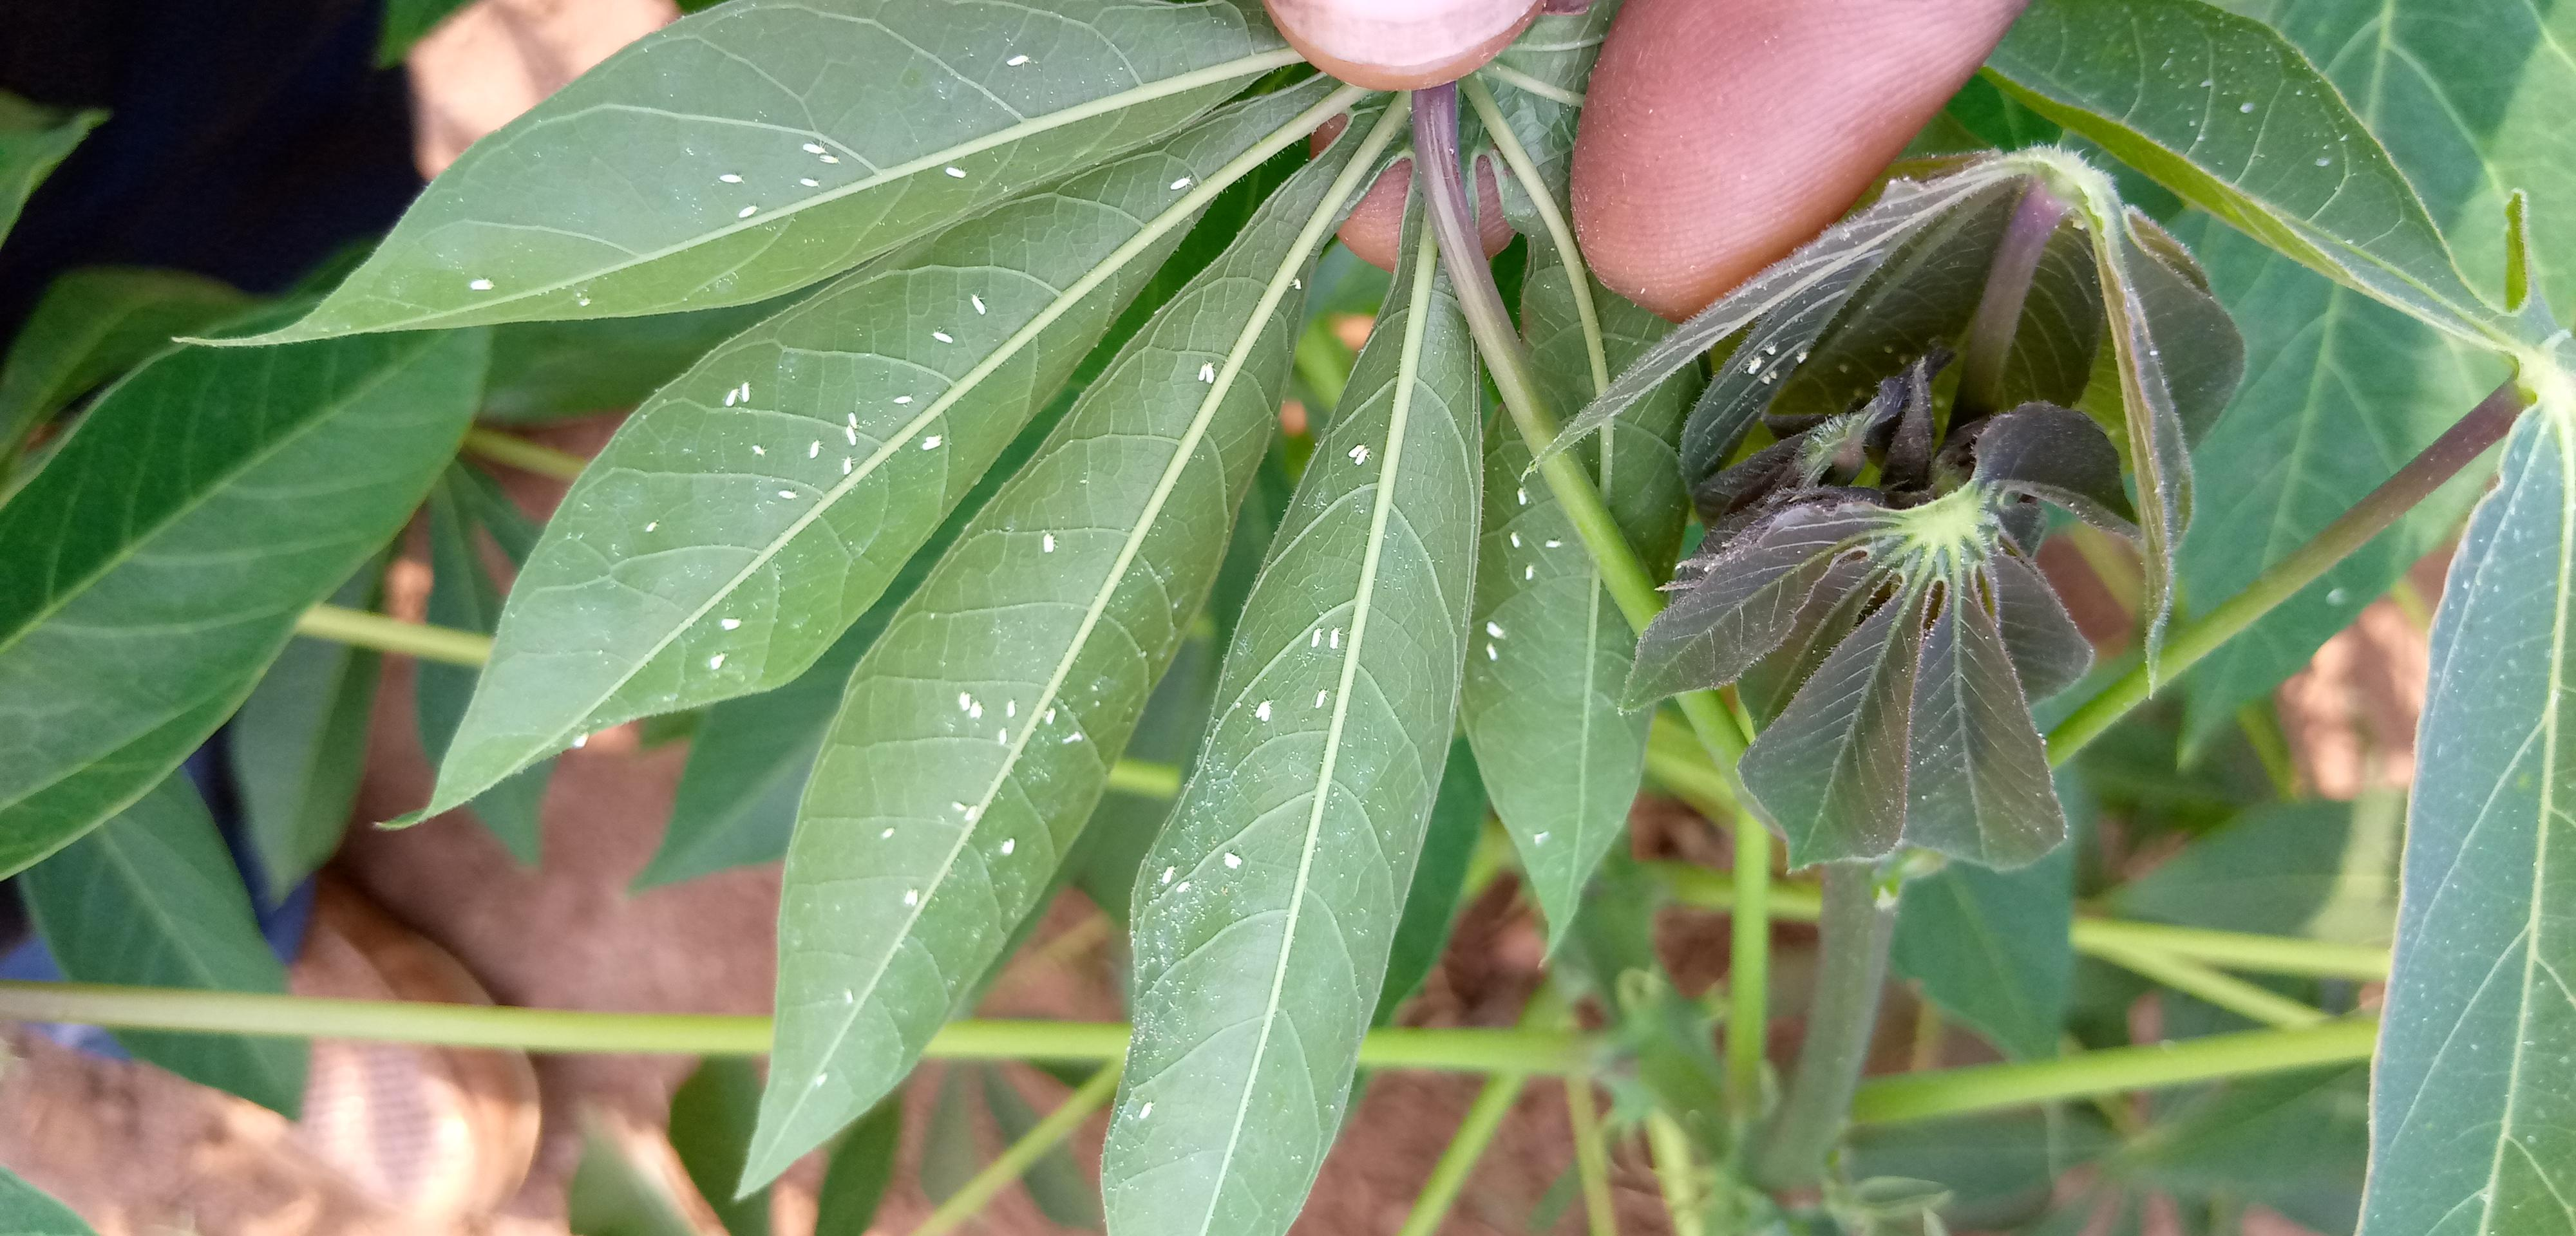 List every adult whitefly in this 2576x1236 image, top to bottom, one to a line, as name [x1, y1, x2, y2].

whitefly [1005, 53, 1030, 66]
whitefly [801, 141, 826, 154]
whitefly [817, 153, 842, 165]
whitefly [943, 165, 970, 182]
whitefly [717, 173, 744, 185]
whitefly [1168, 174, 1197, 192]
whitefly [798, 176, 820, 189]
whitefly [737, 201, 761, 220]
whitefly [468, 276, 495, 293]
whitefly [1292, 276, 1304, 293]
whitefly [968, 290, 992, 318]
whitefly [578, 295, 592, 308]
whitefly [929, 328, 957, 347]
whitefly [1763, 342, 1777, 355]
whitefly [2148, 349, 2159, 357]
whitefly [1794, 350, 1808, 366]
whitefly [1754, 355, 1765, 370]
whitefly [1745, 357, 1756, 375]
whitefly [1206, 362, 1217, 384]
whitefly [1197, 362, 1207, 385]
whitefly [1768, 370, 1778, 380]
whitefly [1757, 374, 1772, 386]
whitefly [741, 380, 752, 404]
whitefly [724, 384, 739, 408]
whitefly [891, 392, 916, 407]
whitefly [848, 410, 860, 429]
whitefly [846, 424, 858, 447]
whitefly [924, 434, 945, 443]
whitefly [808, 437, 821, 460]
whitefly [750, 442, 766, 458]
whitefly [922, 442, 942, 451]
whitefly [1348, 442, 1366, 460]
whitefly [1355, 447, 1368, 466]
whitefly [841, 454, 857, 475]
whitefly [1514, 484, 1531, 507]
whitefly [776, 488, 799, 501]
whitefly [643, 517, 661, 537]
whitefly [1509, 529, 1522, 550]
whitefly [1041, 532, 1057, 556]
whitefly [1541, 537, 1563, 548]
whitefly [1522, 562, 1536, 582]
whitefly [721, 615, 744, 632]
whitefly [1482, 619, 1508, 641]
whitefly [1327, 624, 1343, 651]
whitefly [1307, 626, 1323, 648]
whitefly [1484, 641, 1500, 662]
whitefly [708, 650, 728, 671]
whitefly [1314, 684, 1329, 712]
whitefly [958, 688, 965, 706]
whitefly [964, 692, 971, 711]
whitefly [1007, 697, 1018, 718]
whitefly [971, 698, 976, 718]
whitefly [1253, 699, 1263, 720]
whitefly [1263, 701, 1272, 722]
whitefly [976, 704, 985, 721]
whitefly [1044, 705, 1057, 727]
whitefly [998, 726, 1010, 747]
whitefly [1061, 728, 1084, 745]
whitefly [572, 730, 591, 751]
whitefly [949, 798, 966, 812]
whitefly [964, 803, 978, 823]
whitefly [880, 823, 896, 840]
whitefly [1531, 828, 1550, 848]
whitefly [1008, 836, 1016, 855]
whitefly [1002, 839, 1009, 854]
whitefly [1222, 851, 1243, 866]
whitefly [1223, 857, 1237, 871]
whitefly [1160, 862, 1177, 885]
whitefly [1174, 877, 1191, 895]
whitefly [904, 887, 911, 906]
whitefly [911, 888, 920, 906]
whitefly [844, 986, 857, 1006]
whitefly [814, 1069, 828, 1088]
whitefly [1137, 1098, 1155, 1121]